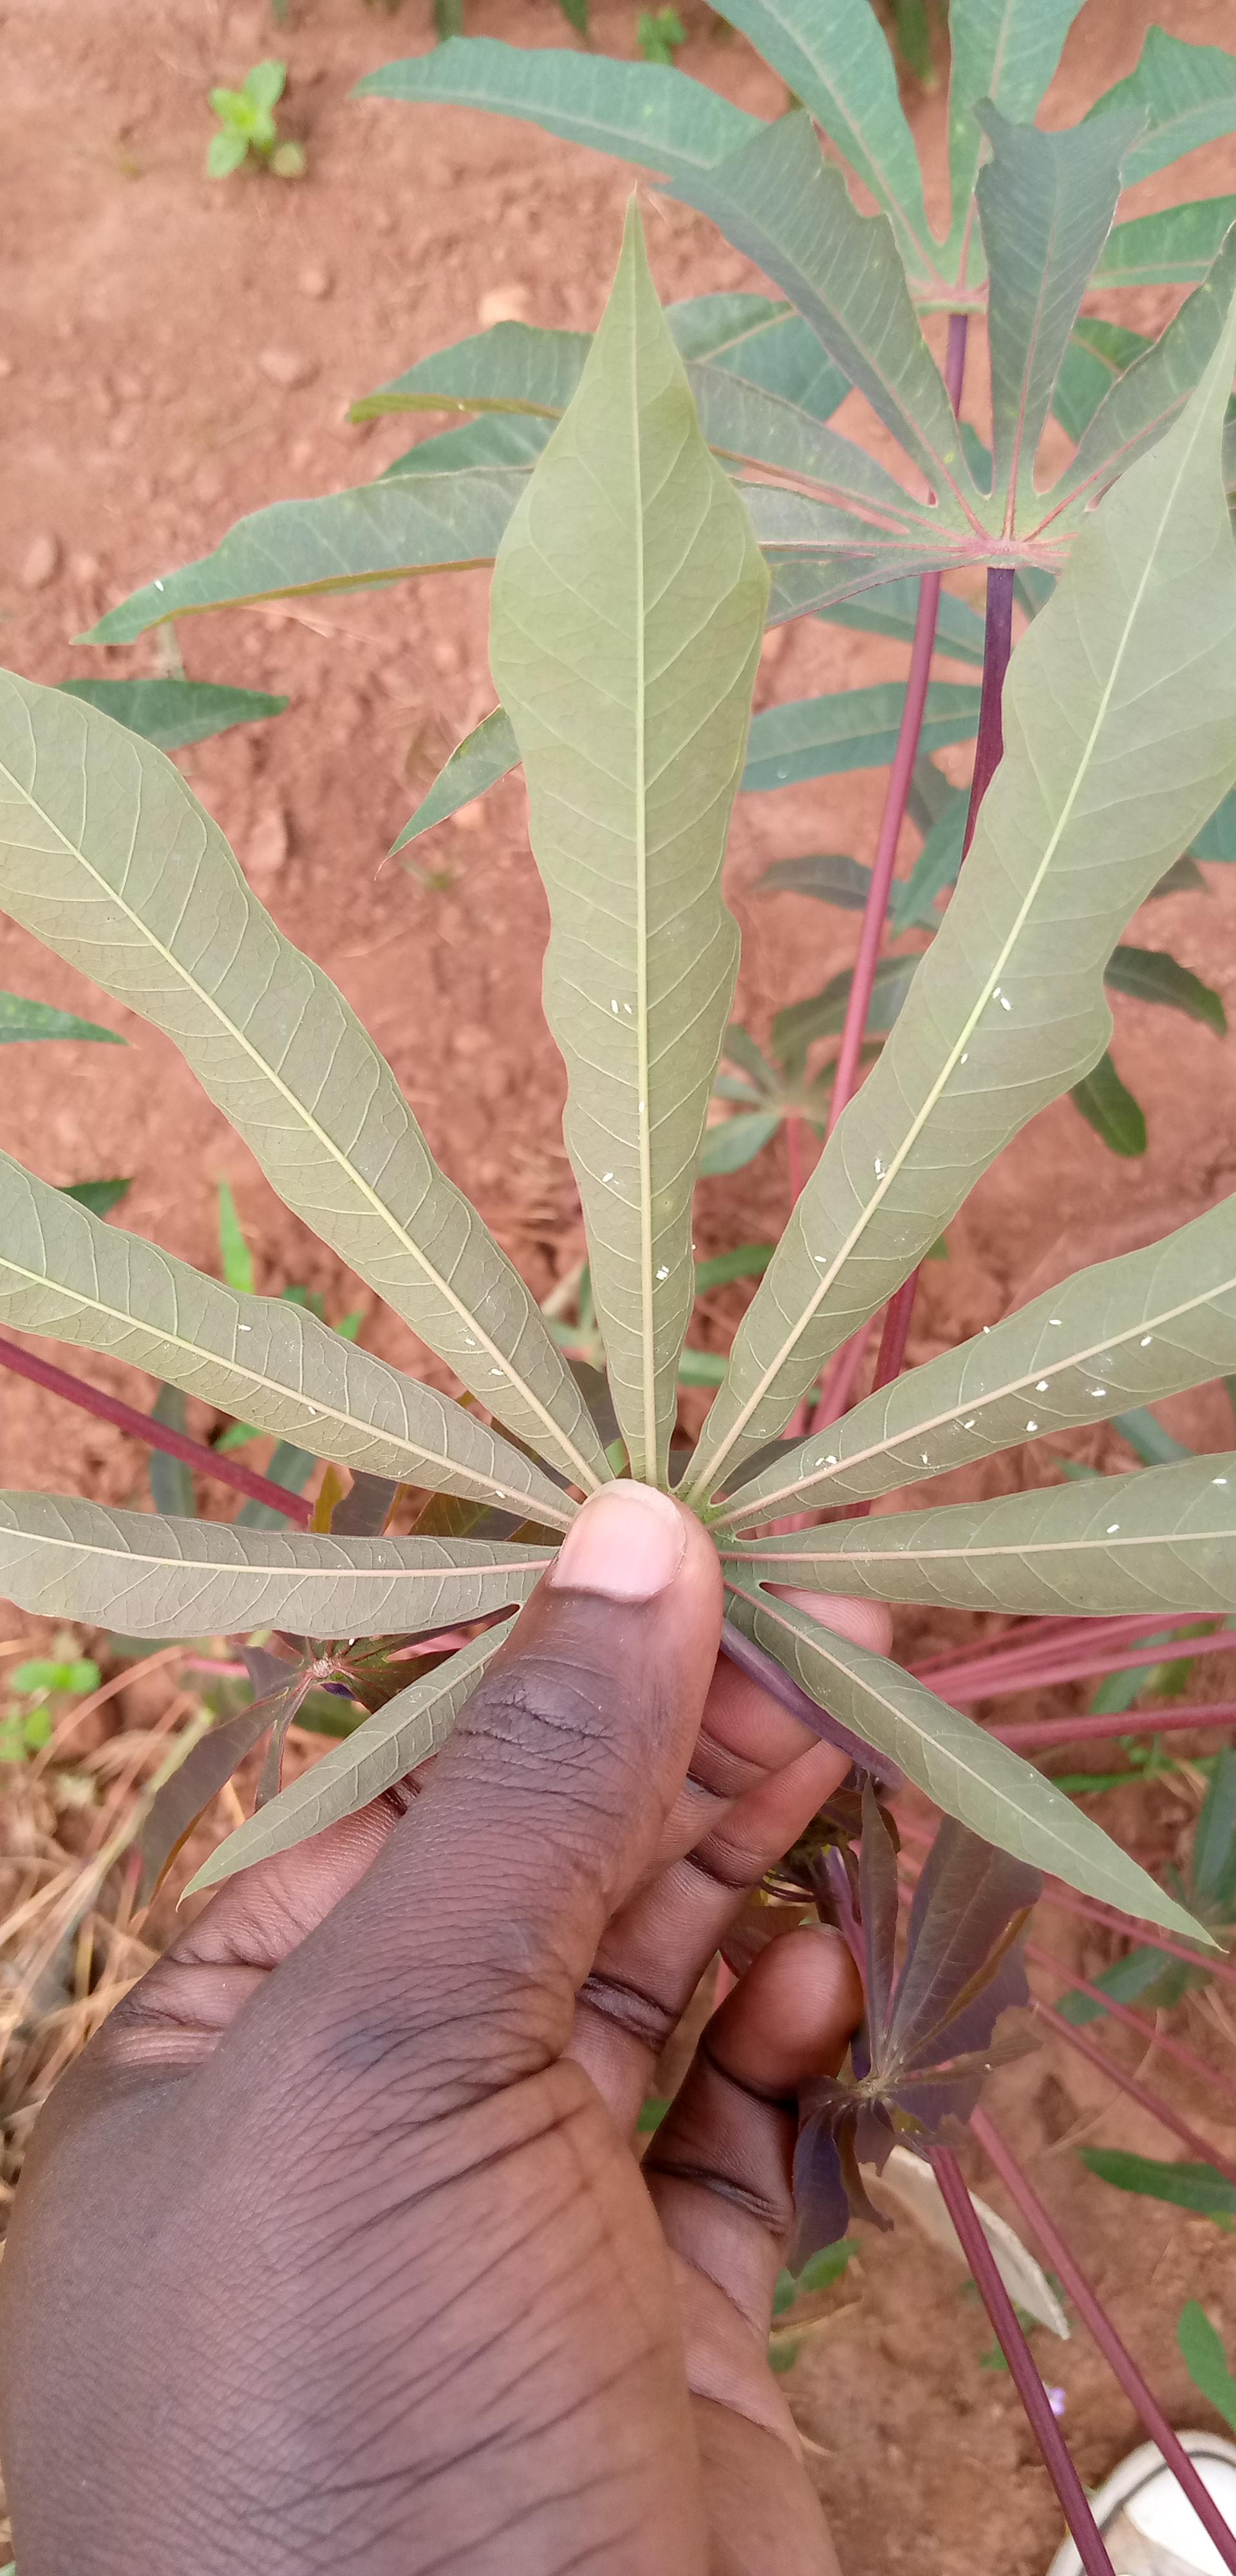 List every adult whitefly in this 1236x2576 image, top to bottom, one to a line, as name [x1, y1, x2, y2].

whitefly [991, 987, 1001, 1000]
whitefly [1000, 997, 1014, 1012]
whitefly [610, 998, 619, 1016]
whitefly [623, 1002, 633, 1016]
whitefly [959, 1052, 969, 1066]
whitefly [874, 1157, 882, 1174]
whitefly [601, 1170, 616, 1184]
whitefly [876, 1171, 886, 1182]
whitefly [813, 1255, 829, 1264]
whitefly [660, 1264, 670, 1274]
whitefly [657, 1269, 668, 1279]
whitefly [655, 1273, 665, 1282]
whitefly [1048, 1318, 1063, 1327]
whitefly [237, 1323, 252, 1332]
whitefly [982, 1325, 992, 1335]
whitefly [1138, 1334, 1153, 1348]
whitefly [464, 1337, 477, 1347]
whitefly [490, 1368, 505, 1377]
whitefly [1035, 1379, 1047, 1391]
whitefly [1040, 1383, 1049, 1393]
whitefly [1090, 1388, 1107, 1397]
whitefly [307, 1405, 317, 1417]
whitefly [963, 1419, 976, 1431]
whitefly [1025, 1420, 1035, 1433]
whitefly [1031, 1423, 1038, 1433]
whitefly [921, 1452, 930, 1466]
whitefly [827, 1454, 838, 1461]
whitefly [814, 1456, 825, 1467]
whitefly [825, 1457, 838, 1465]
whitefly [1210, 1477, 1229, 1486]
whitefly [494, 1489, 507, 1499]
whitefly [1105, 1523, 1121, 1535]
whitefly [347, 1638, 357, 1646]